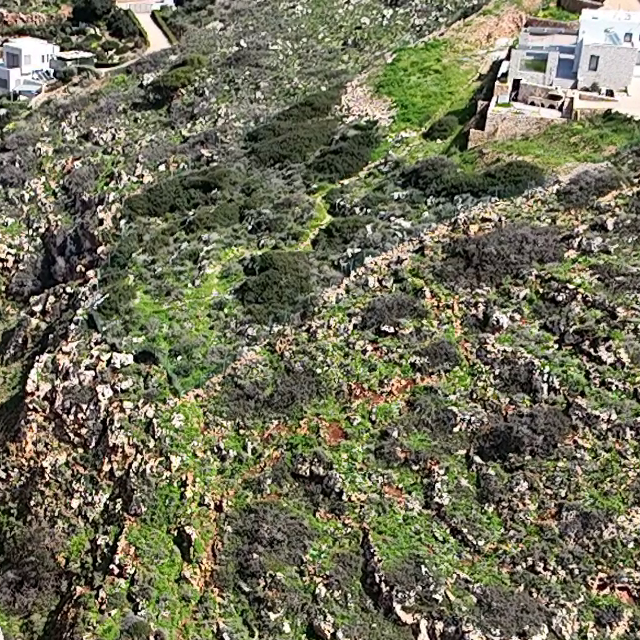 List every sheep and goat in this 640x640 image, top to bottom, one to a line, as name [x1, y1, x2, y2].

None